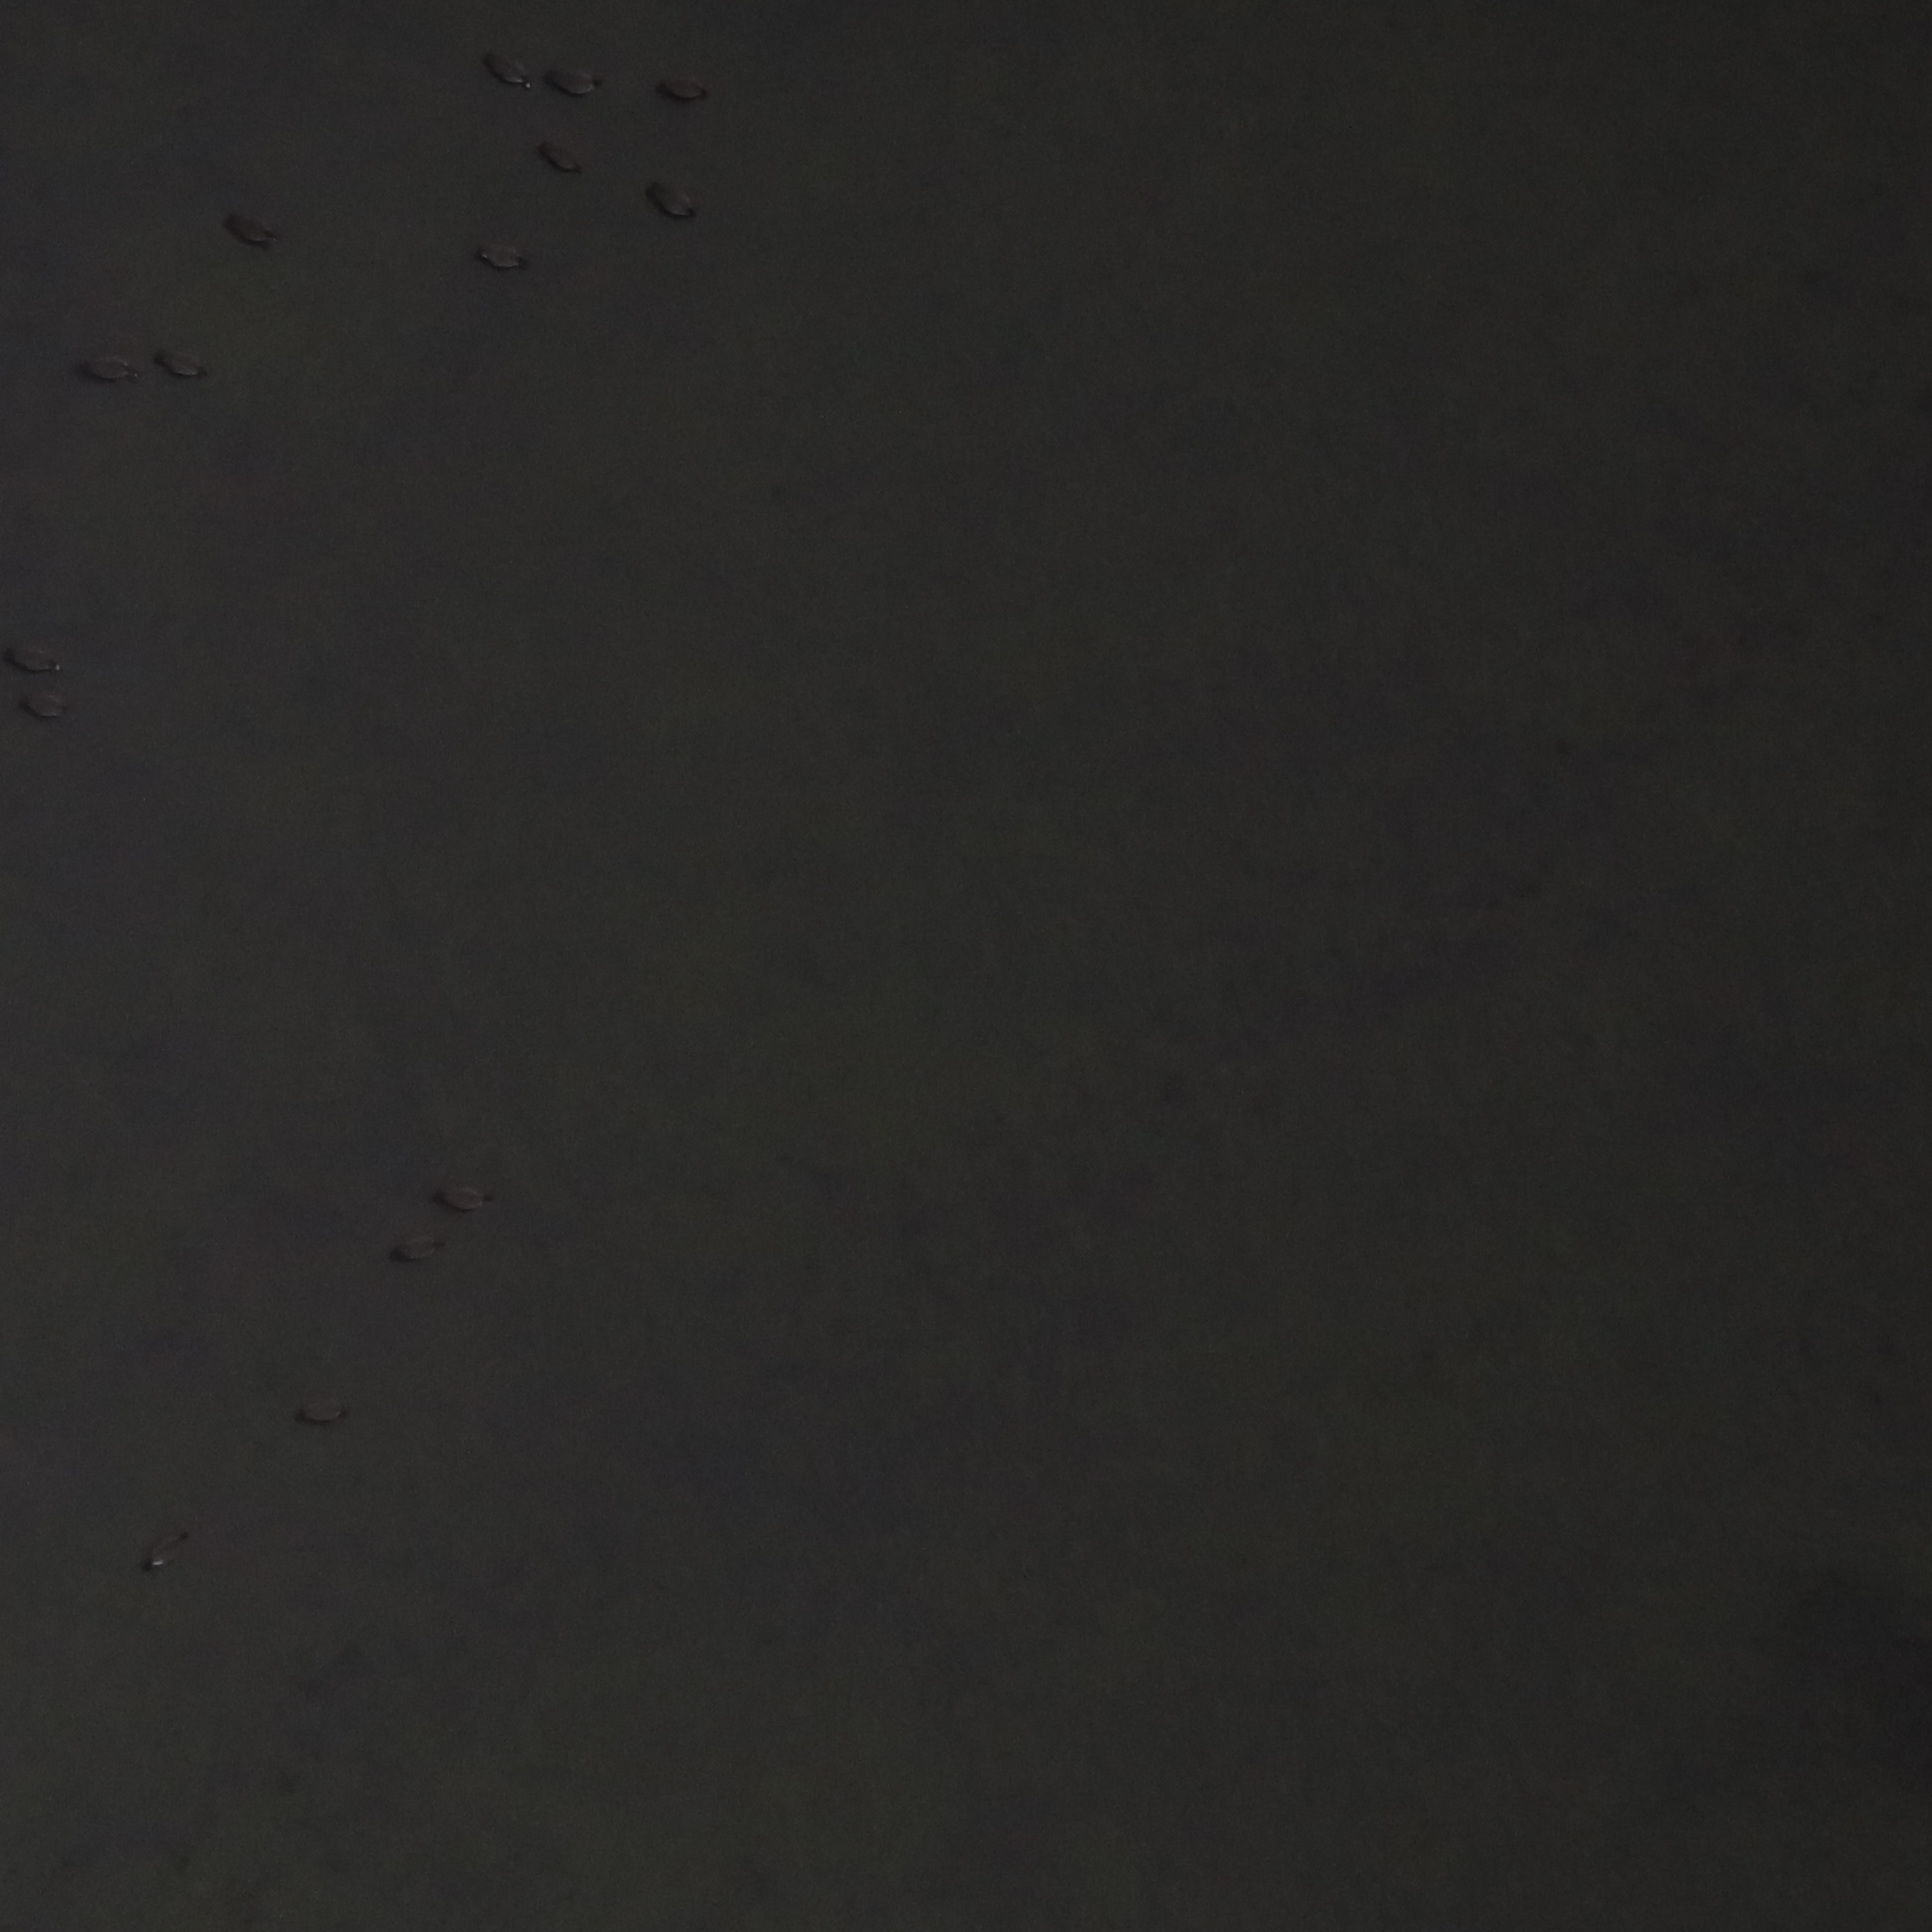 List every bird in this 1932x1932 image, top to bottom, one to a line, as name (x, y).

Canada goose (512, 73)
Canada goose (574, 77)
Canada goose (697, 88)
Canada goose (562, 158)
Canada goose (671, 201)
Canada goose (253, 236)
Canada goose (498, 252)
Canada goose (184, 361)
Canada goose (110, 367)
Canada goose (29, 651)
Canada goose (39, 700)
Canada goose (461, 1198)
Canada goose (424, 1250)
Canada goose (320, 1411)
Canada goose (173, 1544)